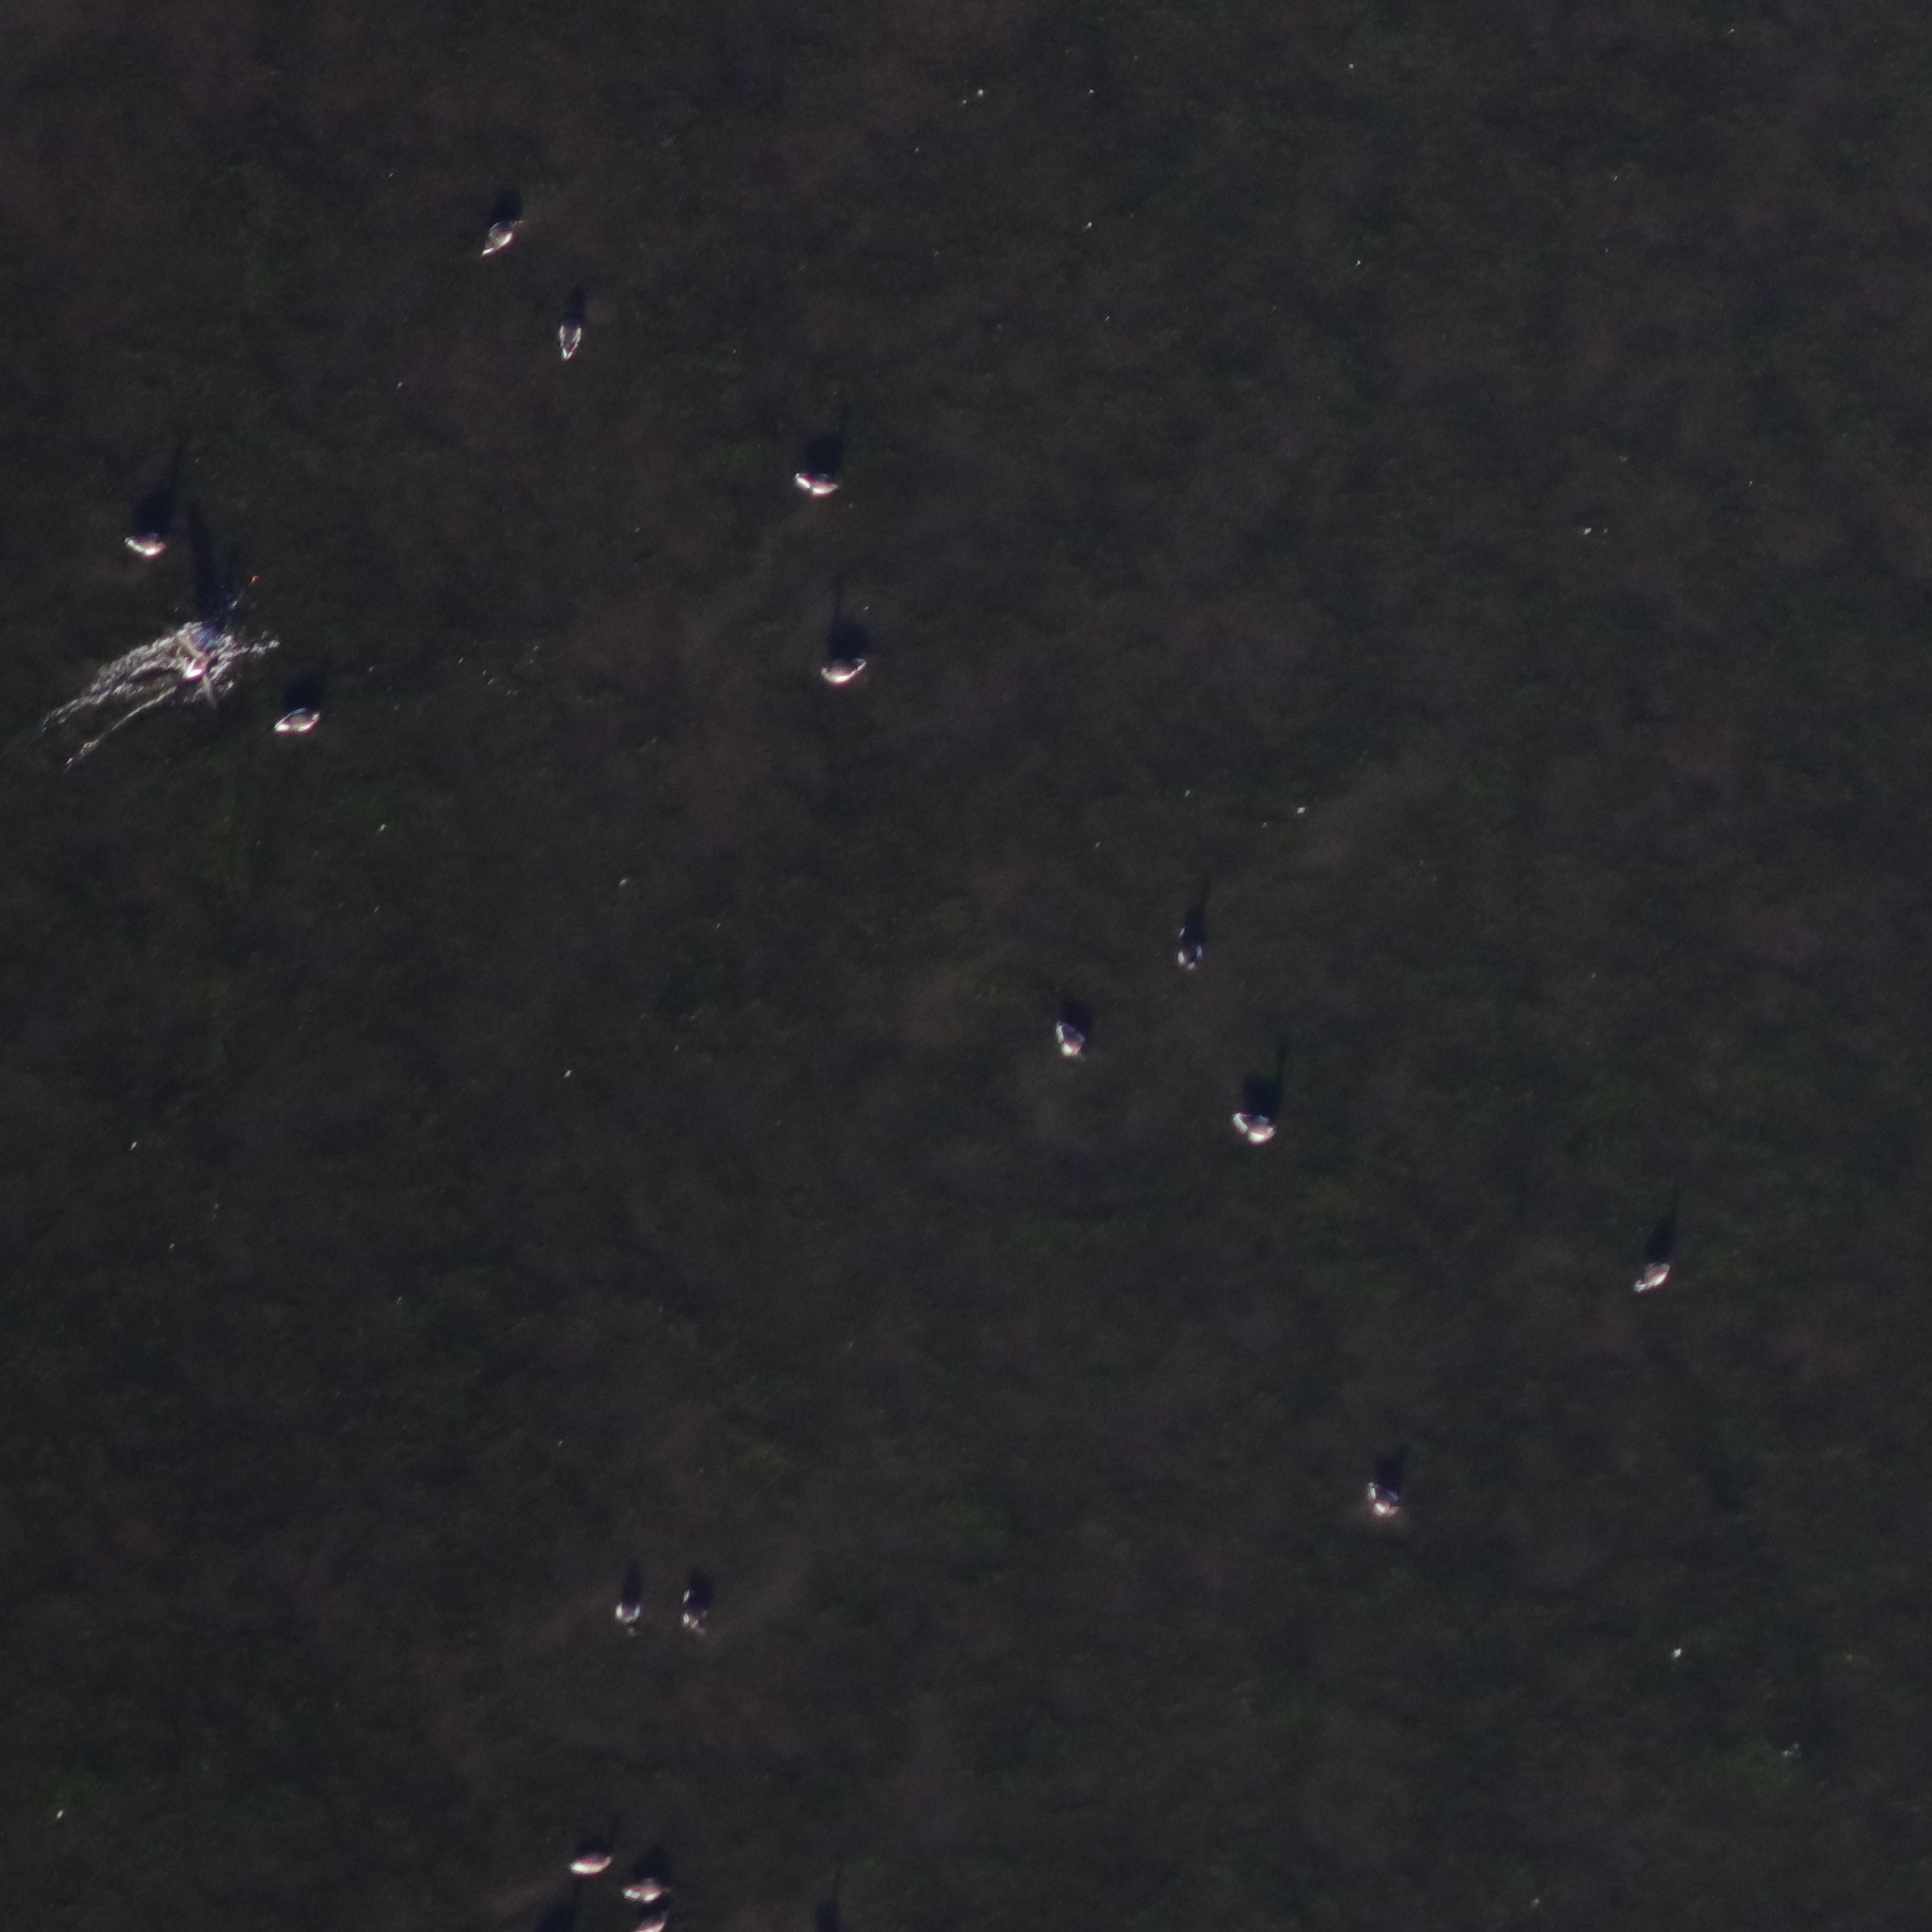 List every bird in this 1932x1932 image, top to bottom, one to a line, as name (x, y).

brant (499, 235)
brant (571, 337)
brant (819, 483)
brant (145, 544)
brant (195, 662)
brant (843, 670)
brant (300, 720)
brant (1192, 945)
brant (1074, 1041)
brant (1256, 1124)
brant (1653, 1272)
brant (1385, 1500)
brant (630, 1612)
brant (701, 1614)
brant (593, 1864)
brant (647, 1891)
brant (653, 1927)